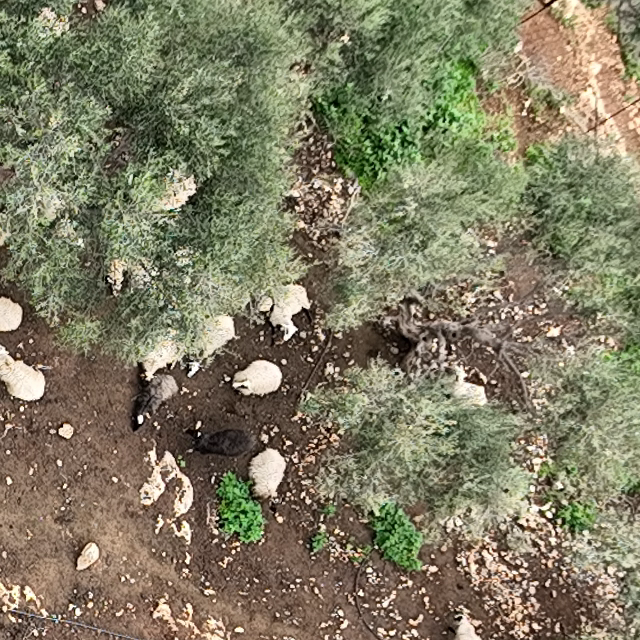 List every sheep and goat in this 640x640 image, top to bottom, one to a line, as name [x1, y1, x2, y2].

sheep [28, 4, 67, 47]
sheep [137, 167, 194, 213]
sheep [0, 210, 13, 276]
sheep [0, 278, 24, 334]
sheep [268, 282, 312, 341]
sheep [186, 314, 237, 375]
sheep [142, 329, 186, 379]
sheep [0, 341, 47, 401]
sheep [230, 359, 283, 397]
sheep [452, 360, 492, 410]
sheep [129, 373, 177, 430]
sheep [184, 427, 262, 456]
sheep [247, 450, 286, 503]
sheep [454, 605, 502, 639]